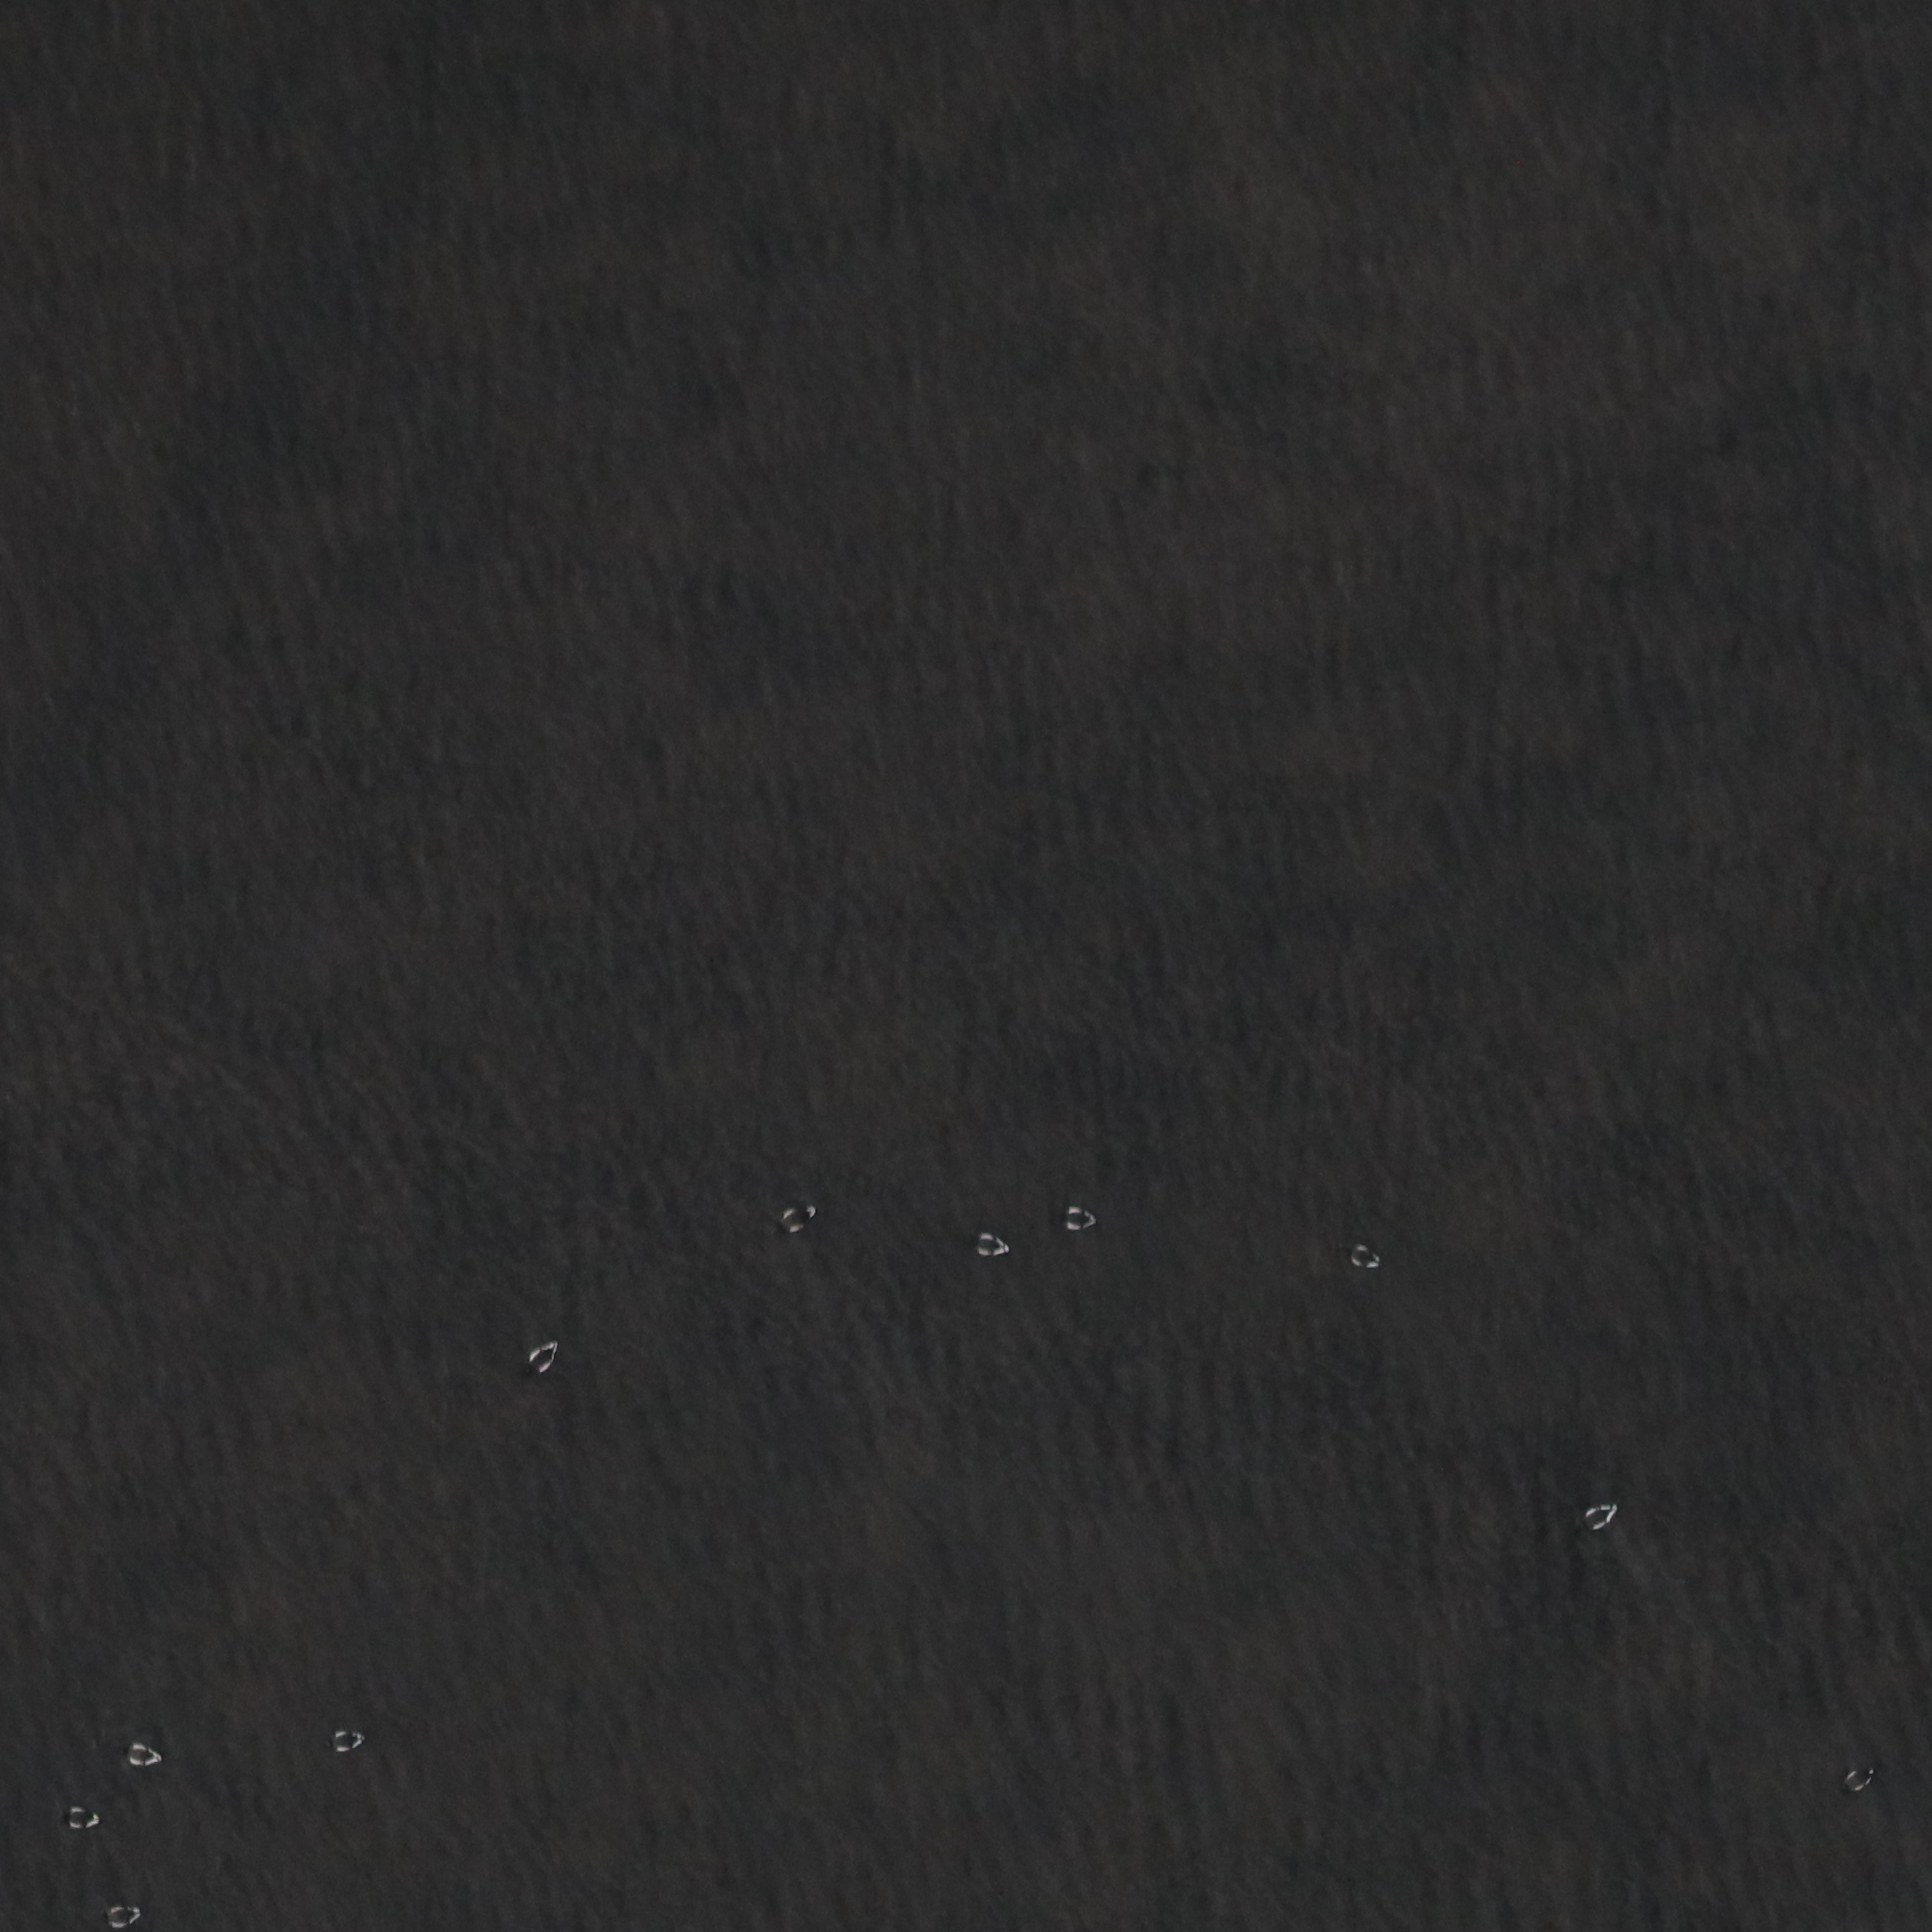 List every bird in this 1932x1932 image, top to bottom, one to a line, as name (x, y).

brant (796, 1219)
brant (1077, 1220)
brant (989, 1246)
brant (1363, 1257)
brant (543, 1359)
brant (1596, 1519)
brant (345, 1742)
brant (139, 1755)
brant (1858, 1779)
brant (78, 1821)
brant (121, 1917)